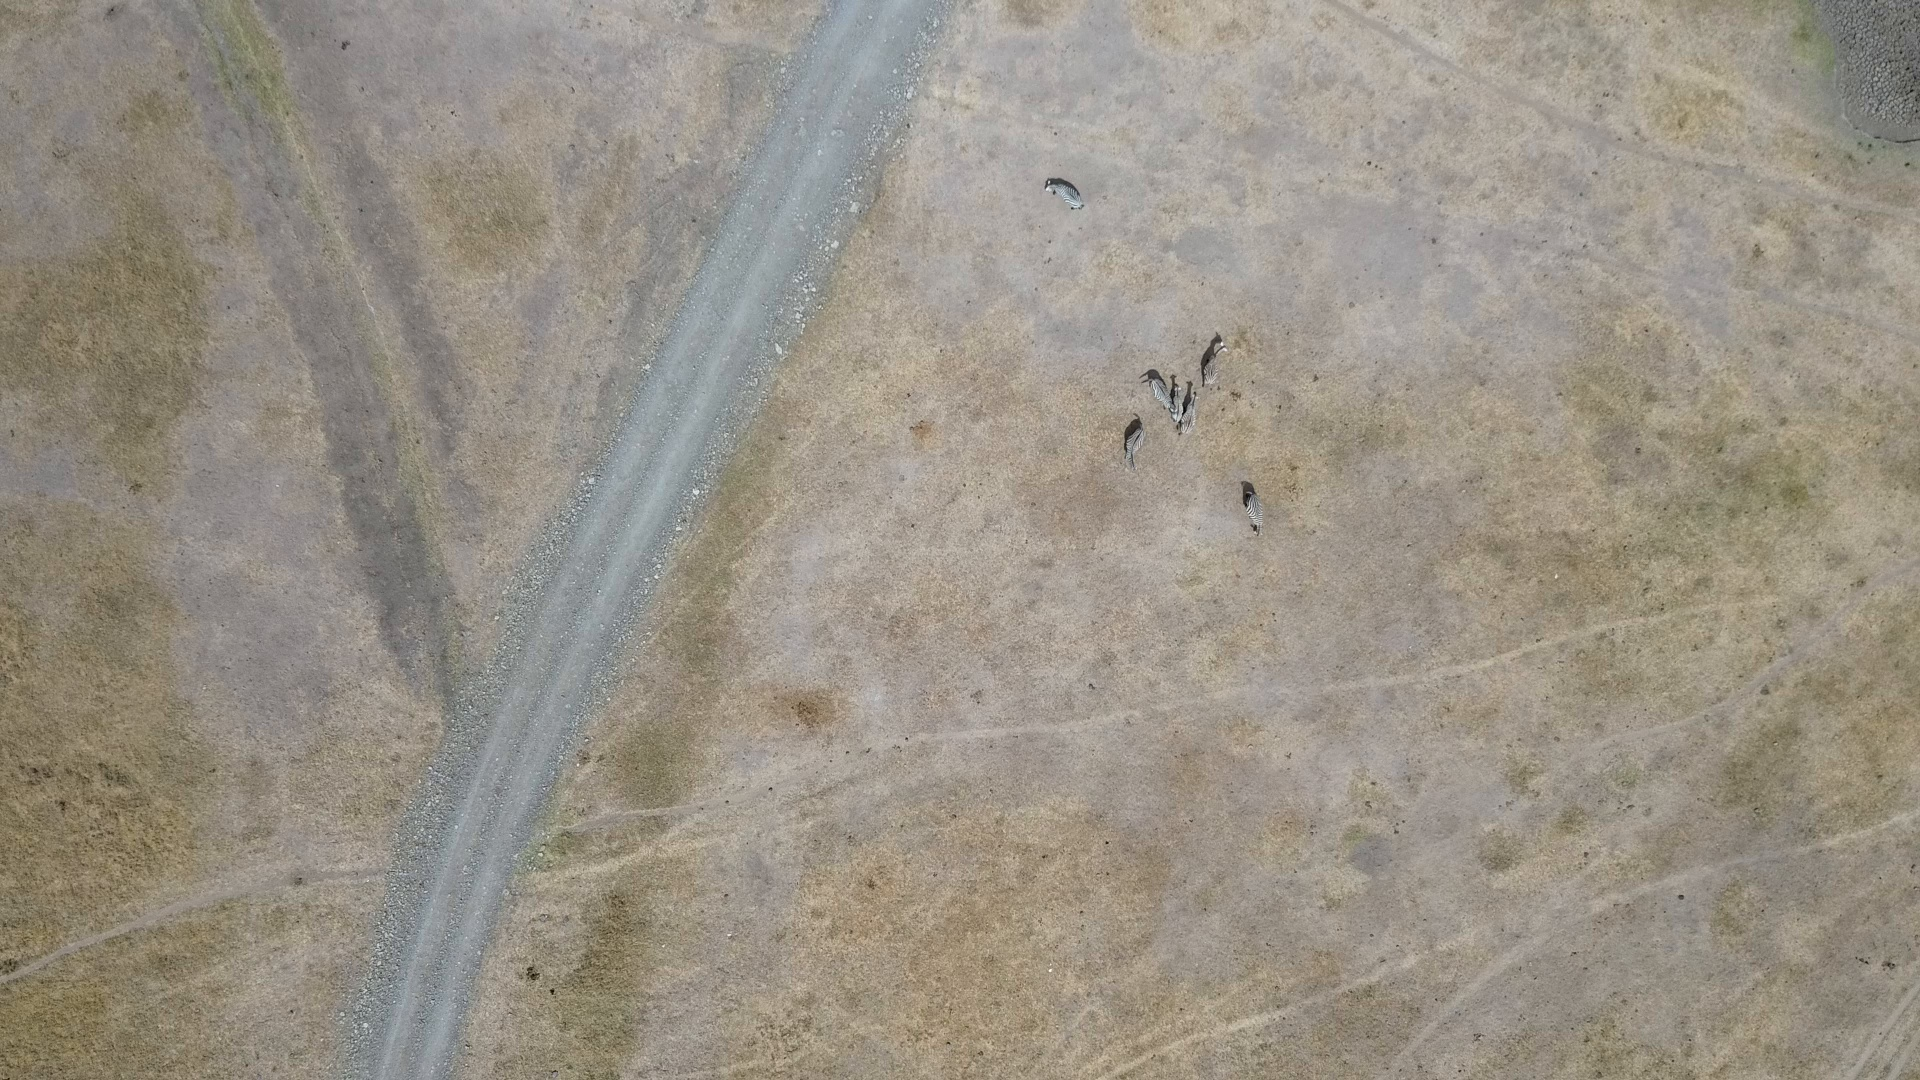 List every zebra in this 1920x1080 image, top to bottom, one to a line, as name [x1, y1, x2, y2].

zebra [1044, 179, 1082, 209]
zebra [1204, 341, 1228, 385]
zebra [1150, 378, 1177, 422]
zebra [1172, 384, 1183, 422]
zebra [1181, 391, 1199, 433]
zebra [1126, 428, 1144, 471]
zebra [1246, 495, 1265, 536]